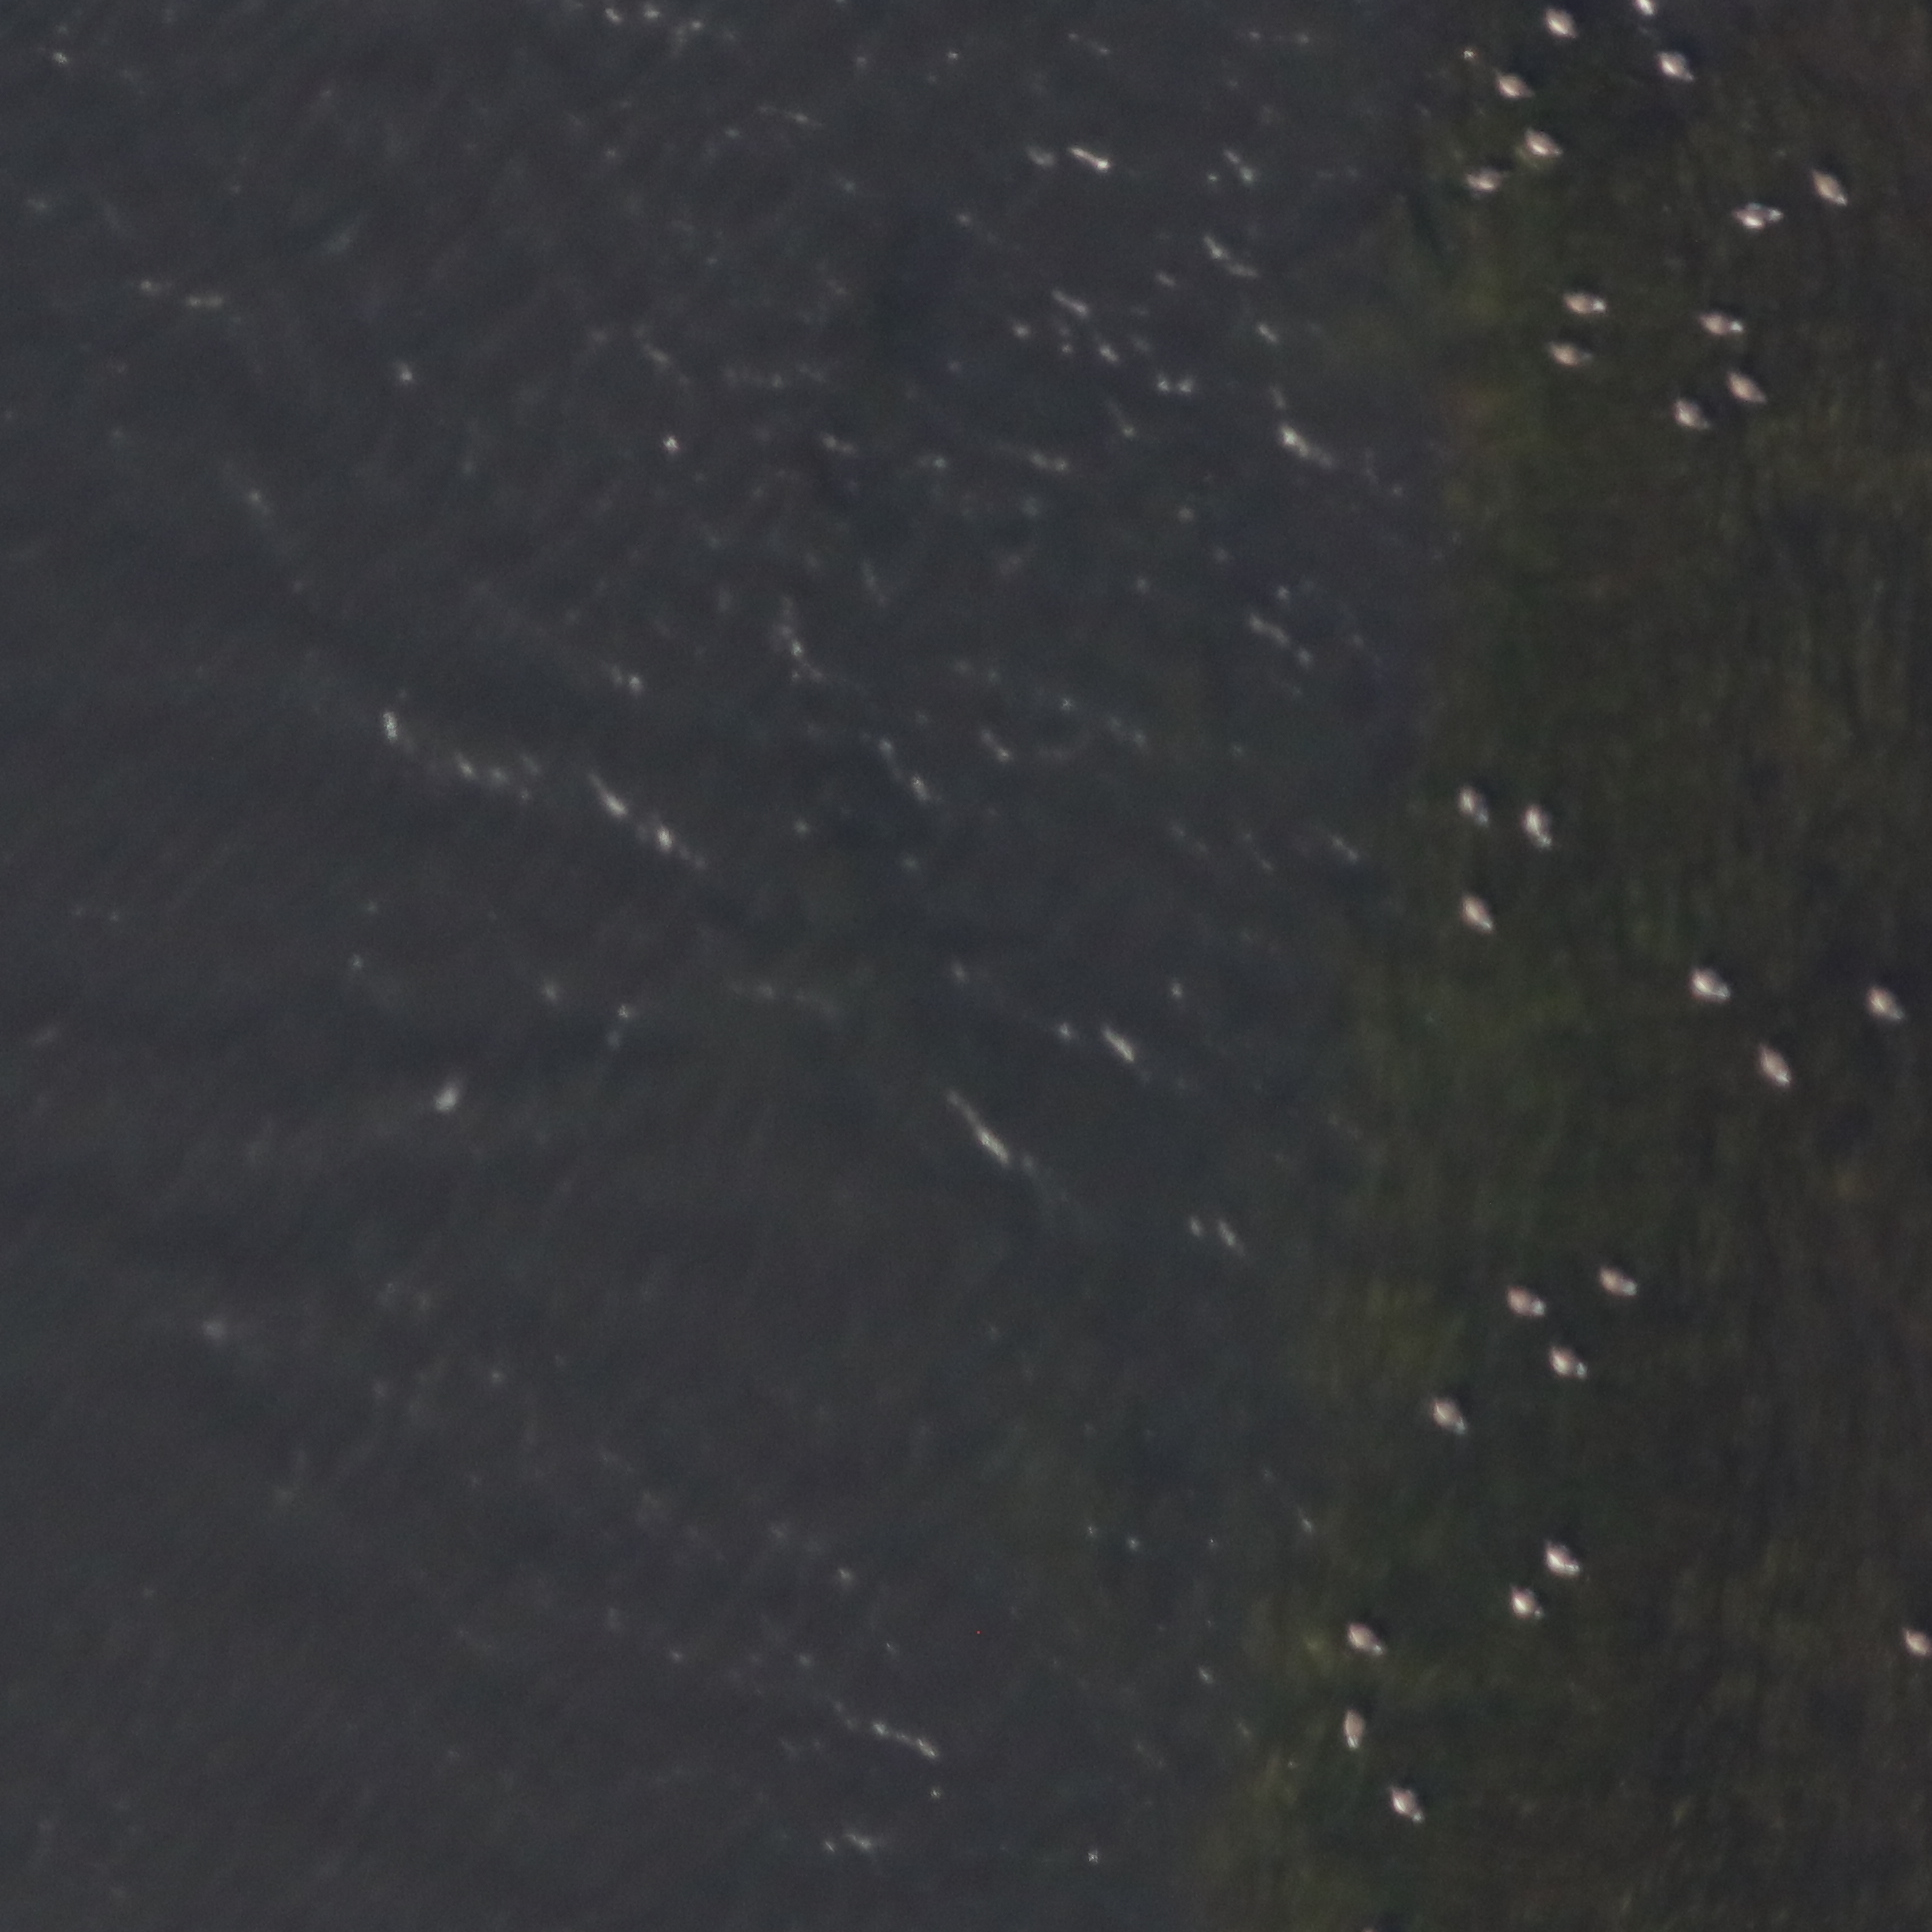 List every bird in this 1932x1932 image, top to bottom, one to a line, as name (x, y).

brant (1564, 22)
brant (1678, 64)
brant (1509, 85)
brant (1540, 138)
brant (1486, 181)
brant (1830, 191)
brant (1758, 215)
brant (1581, 291)
brant (1719, 320)
brant (1566, 353)
brant (1749, 385)
brant (1685, 409)
brant (1479, 807)
brant (1539, 826)
brant (1473, 920)
brant (1710, 984)
brant (1881, 1006)
brant (1773, 1059)
brant (1624, 1280)
brant (1525, 1302)
brant (1567, 1366)
brant (1453, 1411)
brant (1561, 1562)
brant (1518, 1604)
brant (1366, 1634)
brant (1920, 1647)
brant (1357, 1729)
brant (1405, 1803)